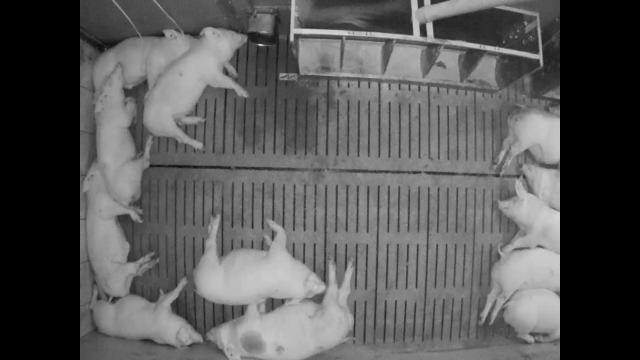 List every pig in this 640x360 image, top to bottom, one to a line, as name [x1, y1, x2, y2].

pig [140, 25, 249, 151]
pig [91, 29, 199, 101]
pig [91, 63, 154, 205]
pig [492, 101, 560, 179]
pig [82, 159, 158, 299]
pig [519, 162, 560, 212]
pig [495, 176, 560, 255]
pig [192, 214, 328, 306]
pig [477, 241, 560, 327]
pig [205, 256, 359, 359]
pig [89, 277, 205, 350]
pig [501, 287, 560, 342]